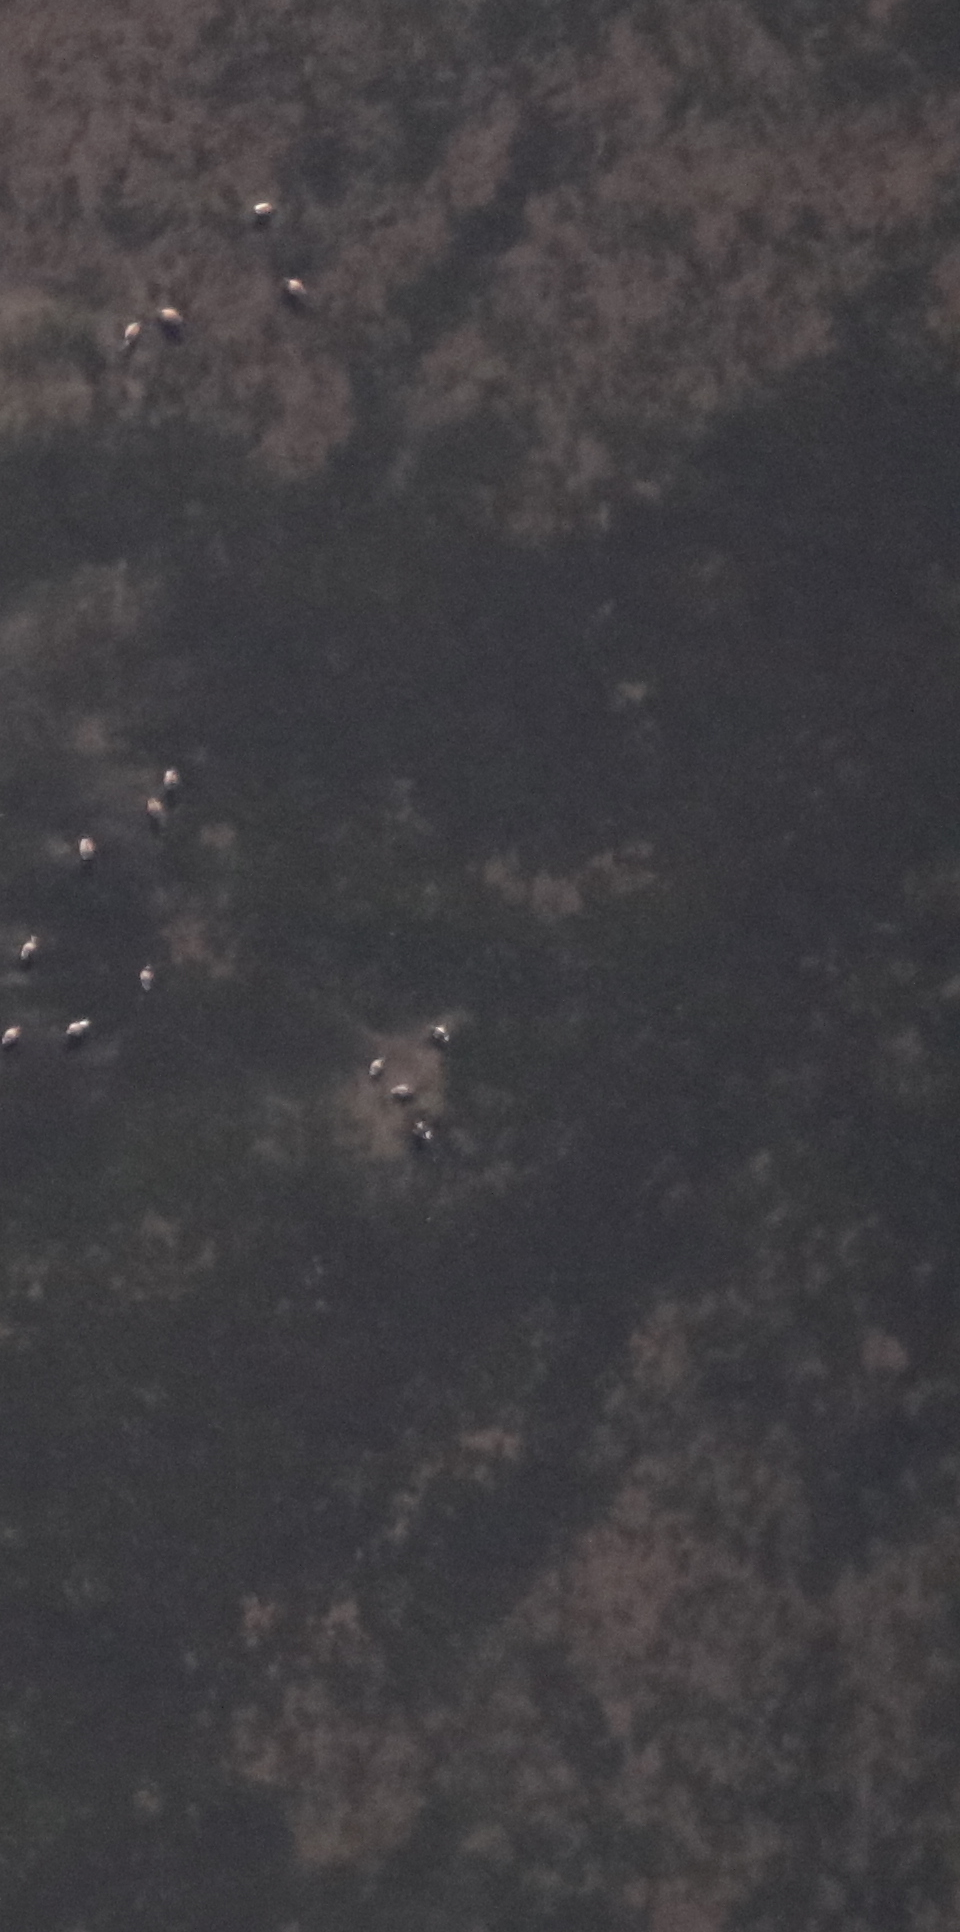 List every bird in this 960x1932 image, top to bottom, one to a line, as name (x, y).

Canada goose (260, 211)
Canada goose (295, 287)
Canada goose (171, 316)
Canada goose (132, 332)
Canada goose (170, 778)
Canada goose (157, 810)
Canada goose (89, 850)
brant (28, 950)
brant (145, 976)
brant (80, 1028)
brant (446, 1035)
brant (5, 1036)
brant (376, 1069)
brant (401, 1091)
brant (422, 1137)